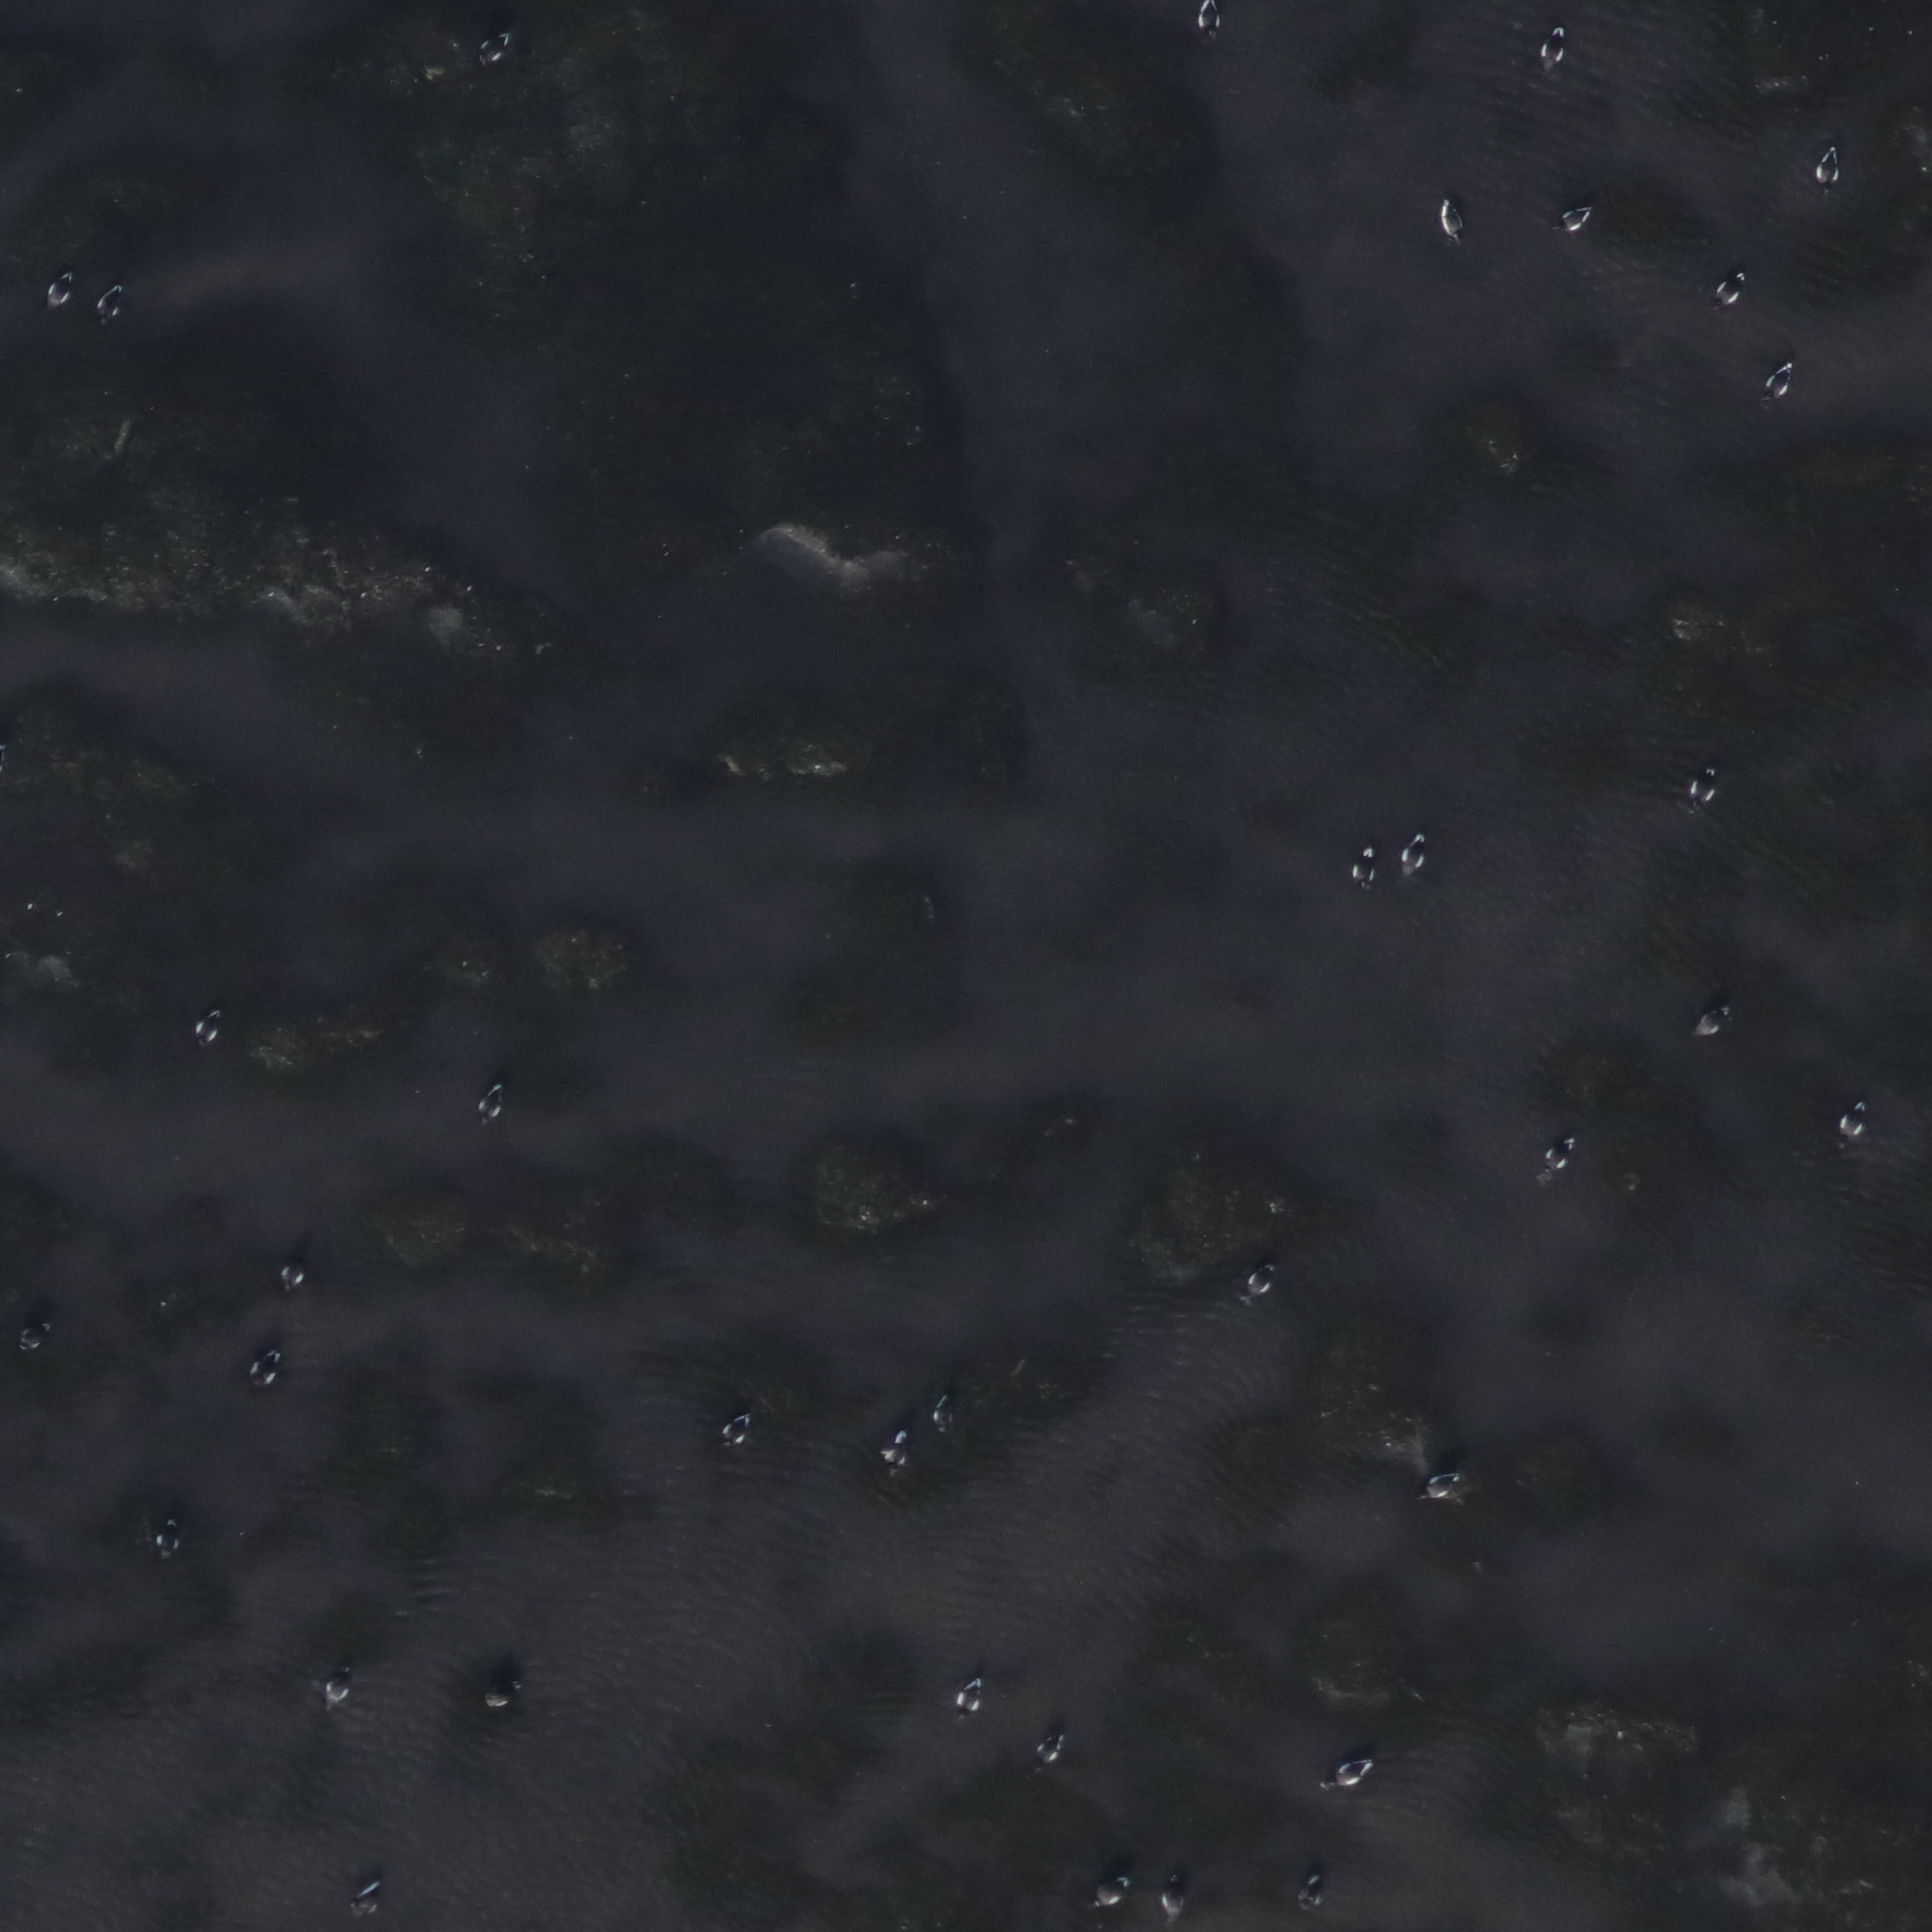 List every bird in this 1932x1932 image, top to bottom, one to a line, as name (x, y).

brant (1204, 20)
brant (491, 49)
brant (1554, 51)
brant (1825, 171)
brant (1573, 220)
brant (1452, 222)
brant (1729, 290)
brant (57, 292)
brant (111, 306)
brant (1775, 384)
brant (1701, 790)
brant (1412, 859)
brant (1365, 869)
brant (1708, 1023)
brant (205, 1031)
brant (491, 1102)
brant (1851, 1124)
brant (1557, 1156)
brant (284, 1278)
brant (1258, 1280)
brant (38, 1337)
brant (264, 1369)
brant (950, 1408)
brant (734, 1428)
brant (893, 1454)
brant (1440, 1485)
brant (174, 1540)
brant (343, 1689)
brant (493, 1694)
brant (967, 1697)
brant (1048, 1749)
brant (1349, 1772)
brant (1310, 1890)
brant (1109, 1891)
brant (365, 1899)
brant (1173, 1902)